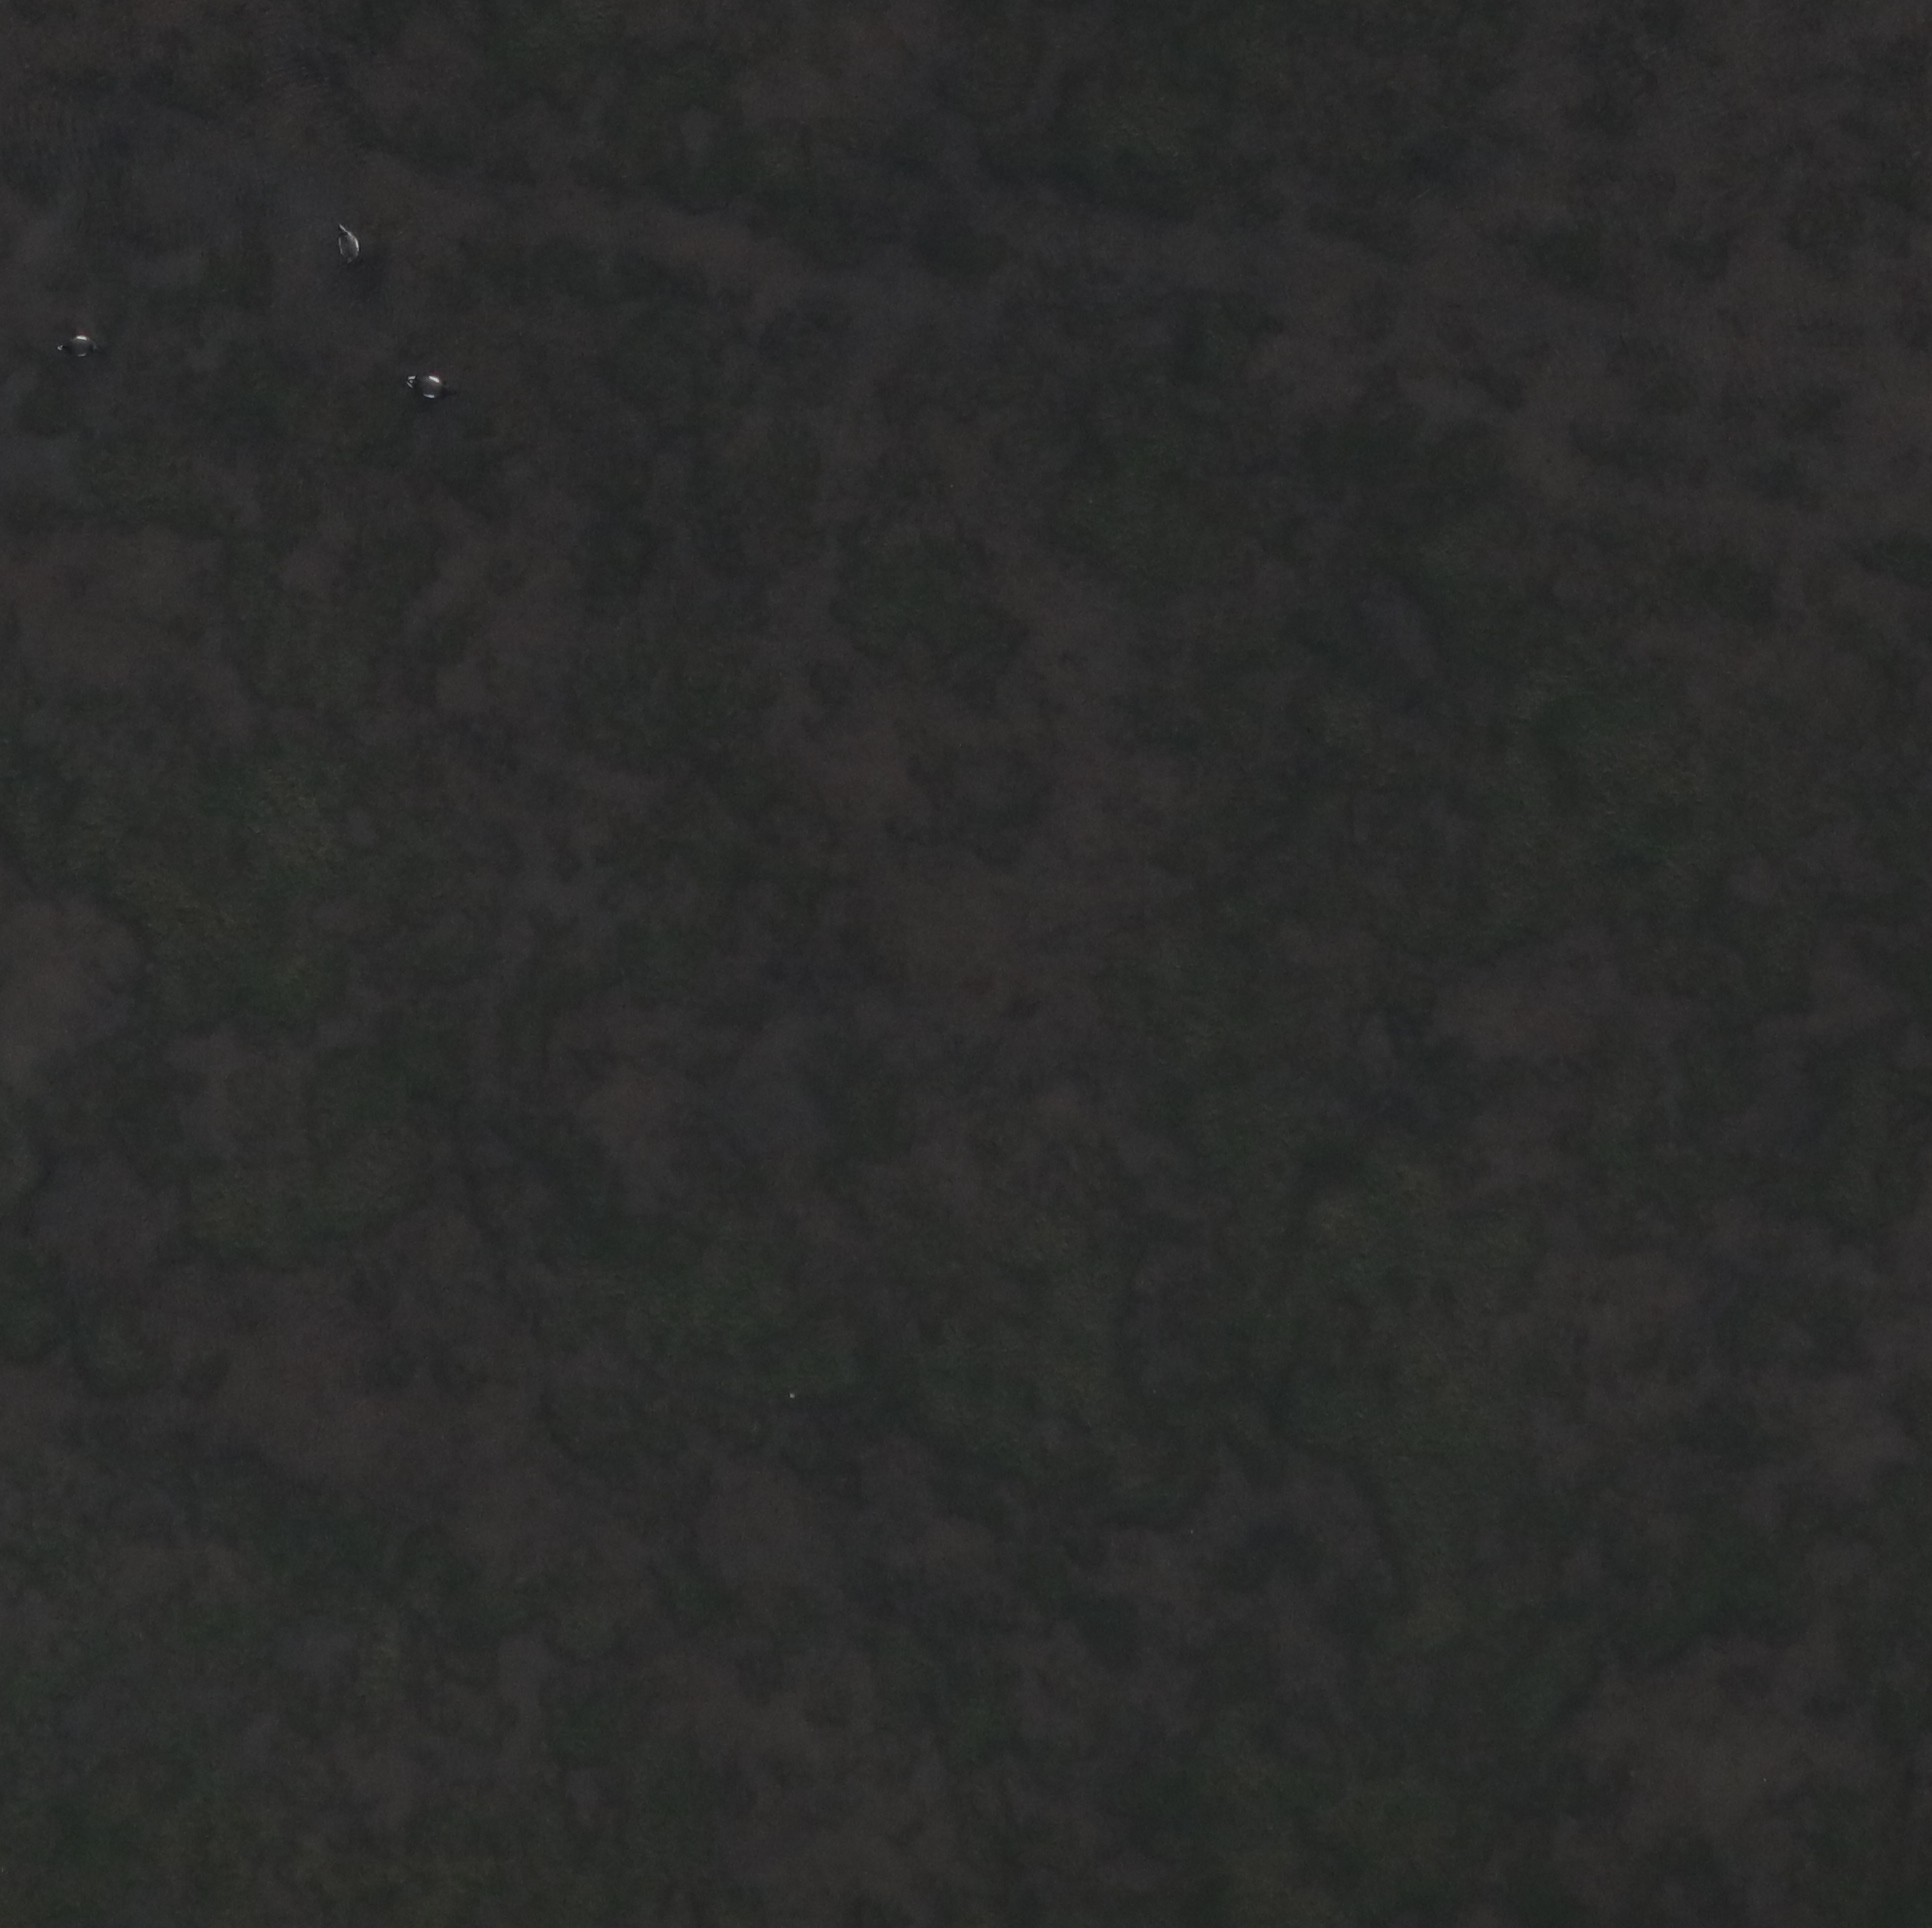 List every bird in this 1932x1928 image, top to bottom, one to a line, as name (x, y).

brant (350, 245)
brant (79, 348)
brant (428, 386)